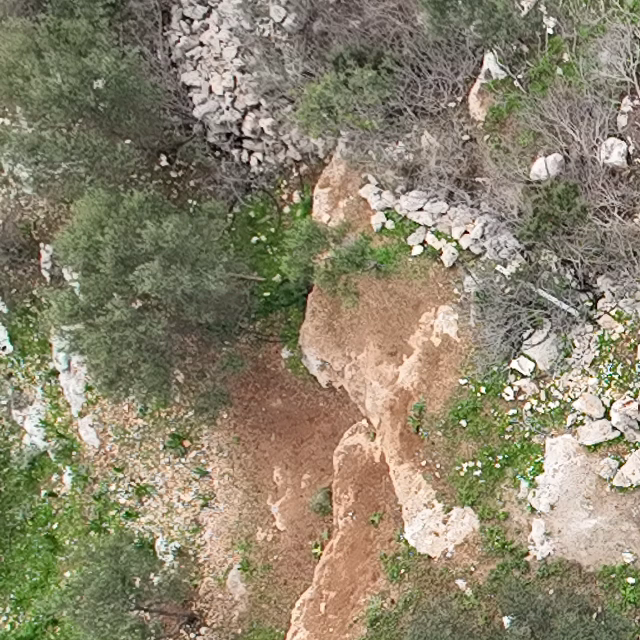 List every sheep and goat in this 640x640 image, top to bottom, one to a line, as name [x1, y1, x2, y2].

None